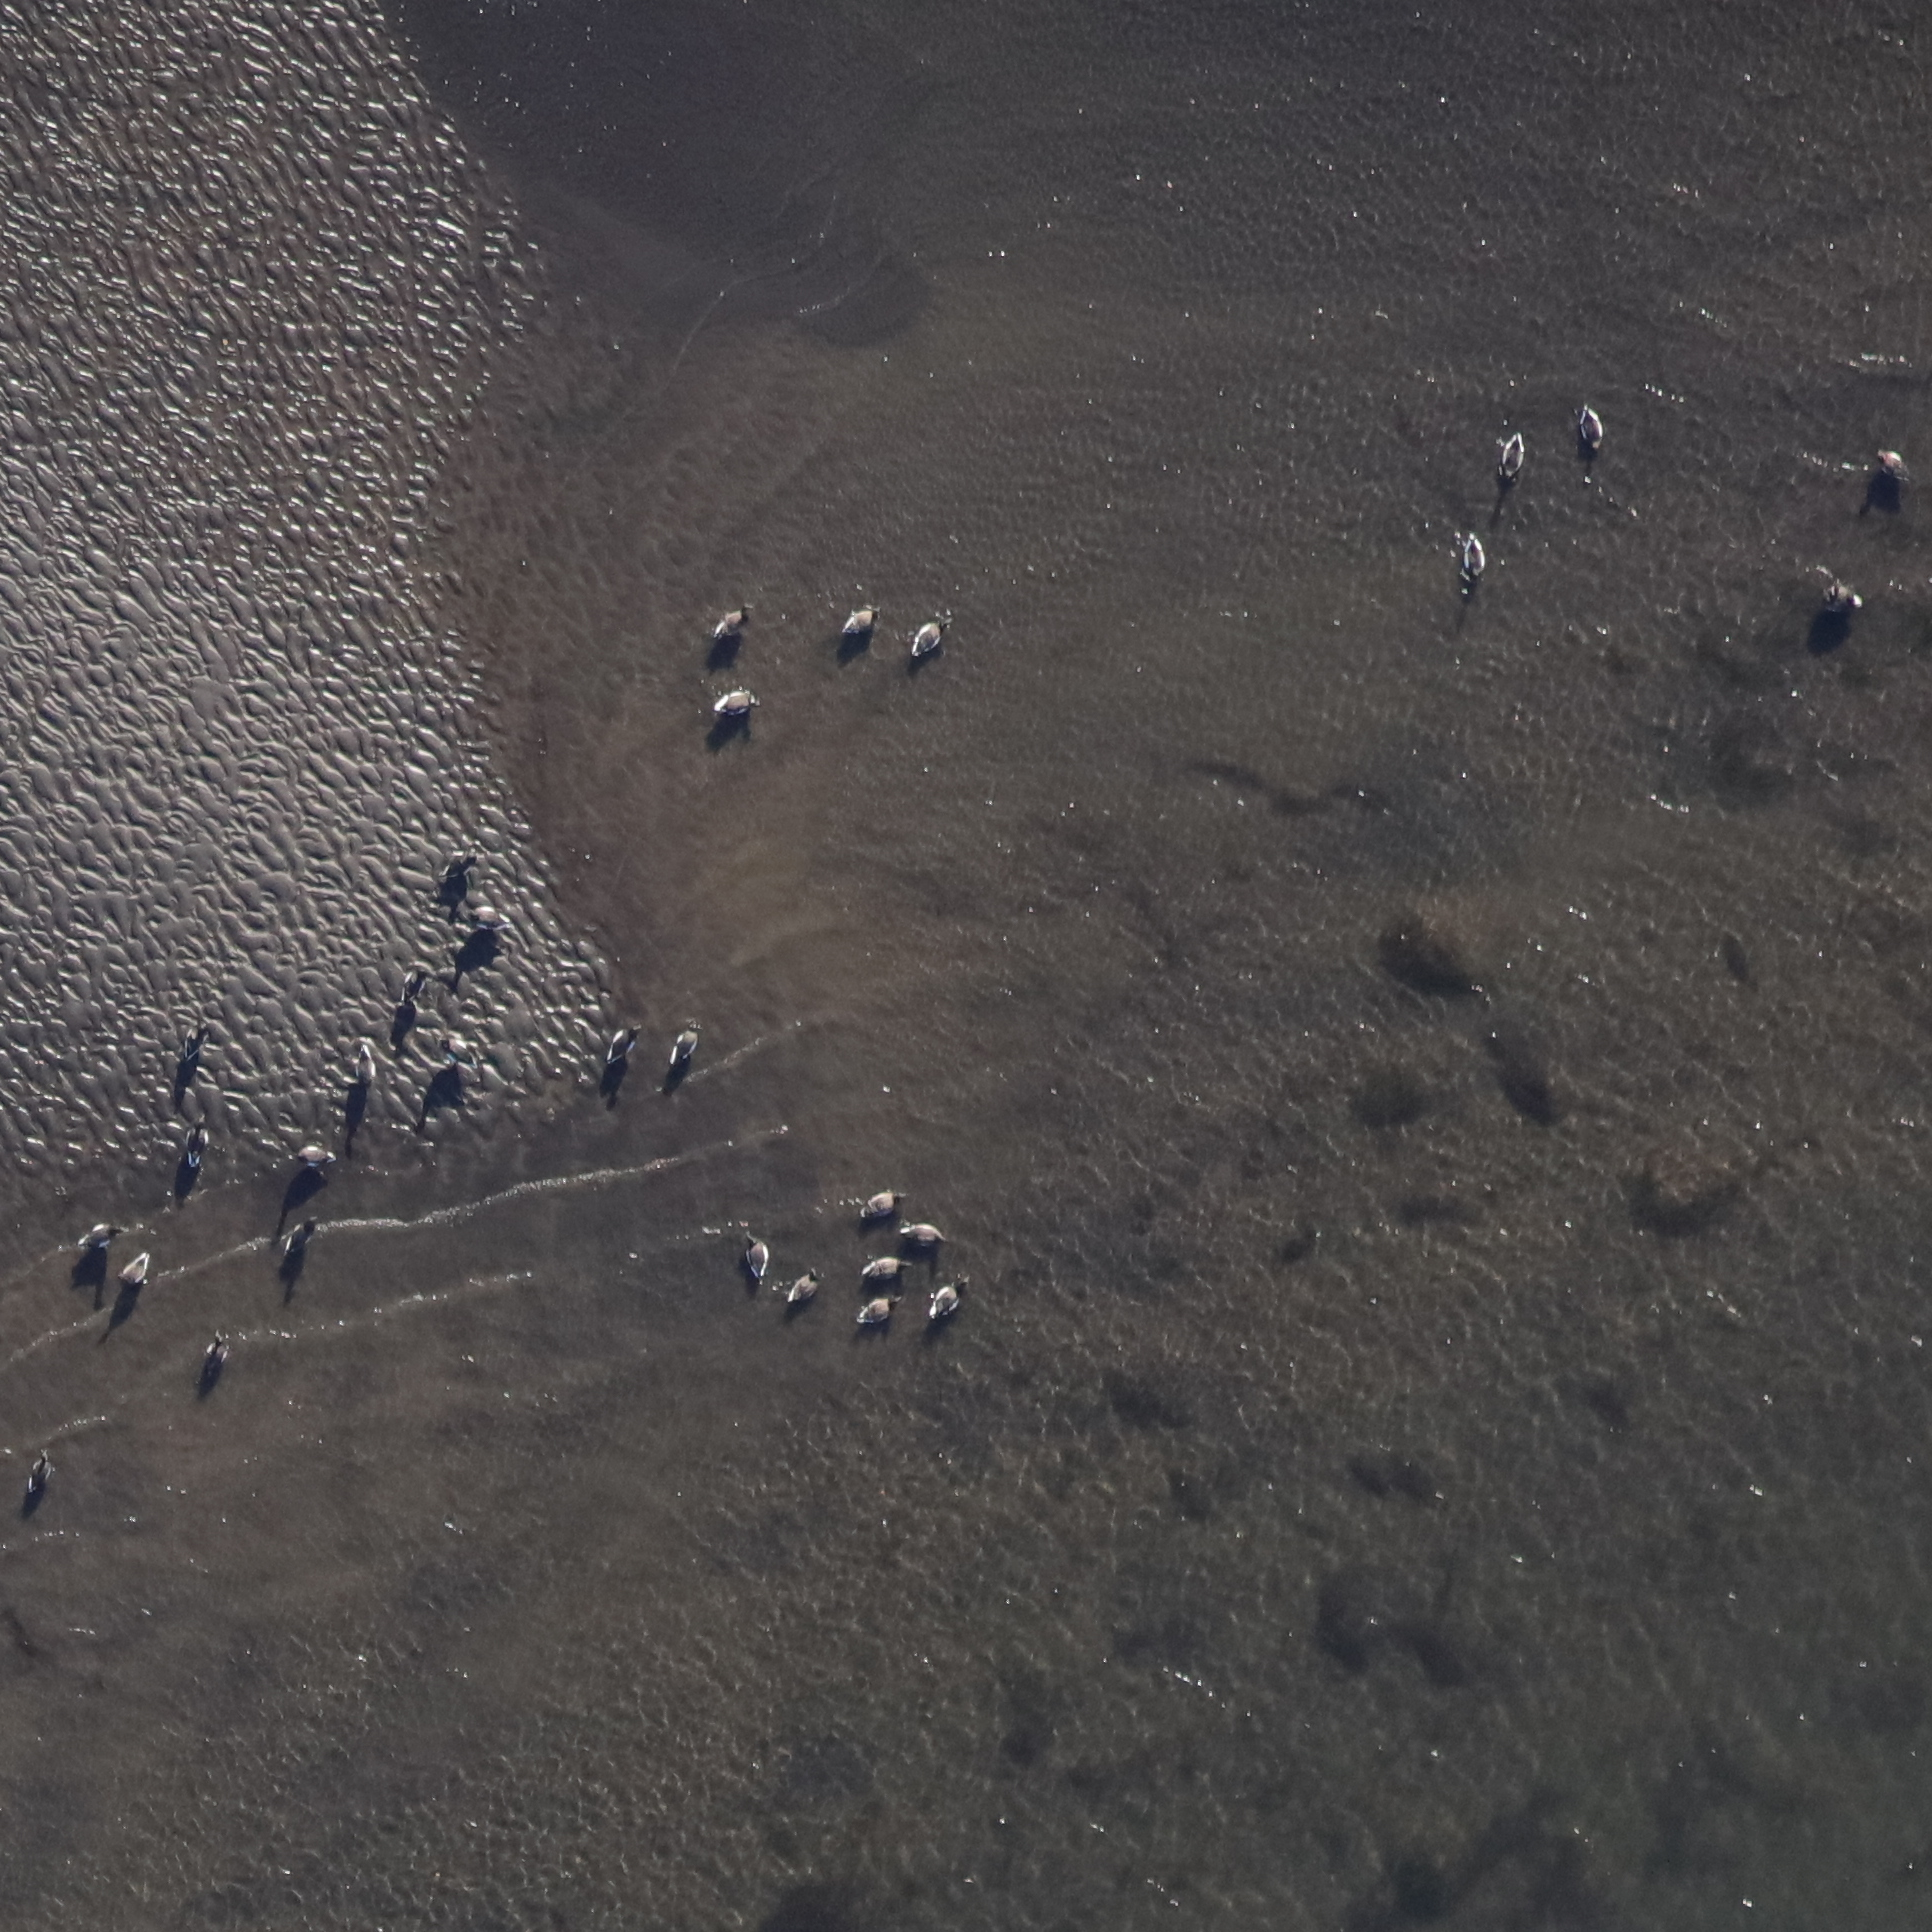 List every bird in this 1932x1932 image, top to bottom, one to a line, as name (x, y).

brant (1591, 431)
brant (1513, 457)
brant (1892, 465)
brant (1471, 558)
brant (1844, 600)
brant (735, 619)
brant (863, 619)
brant (928, 638)
brant (735, 701)
brant (455, 868)
brant (489, 919)
brant (413, 986)
brant (196, 1040)
brant (623, 1040)
brant (686, 1048)
brant (458, 1051)
brant (364, 1069)
brant (199, 1142)
brant (313, 1155)
brant (883, 1203)
brant (925, 1233)
brant (101, 1235)
brant (297, 1235)
brant (757, 1258)
brant (885, 1266)
brant (134, 1274)
brant (805, 1288)
brant (945, 1300)
brant (879, 1309)
brant (216, 1354)
brant (40, 1472)